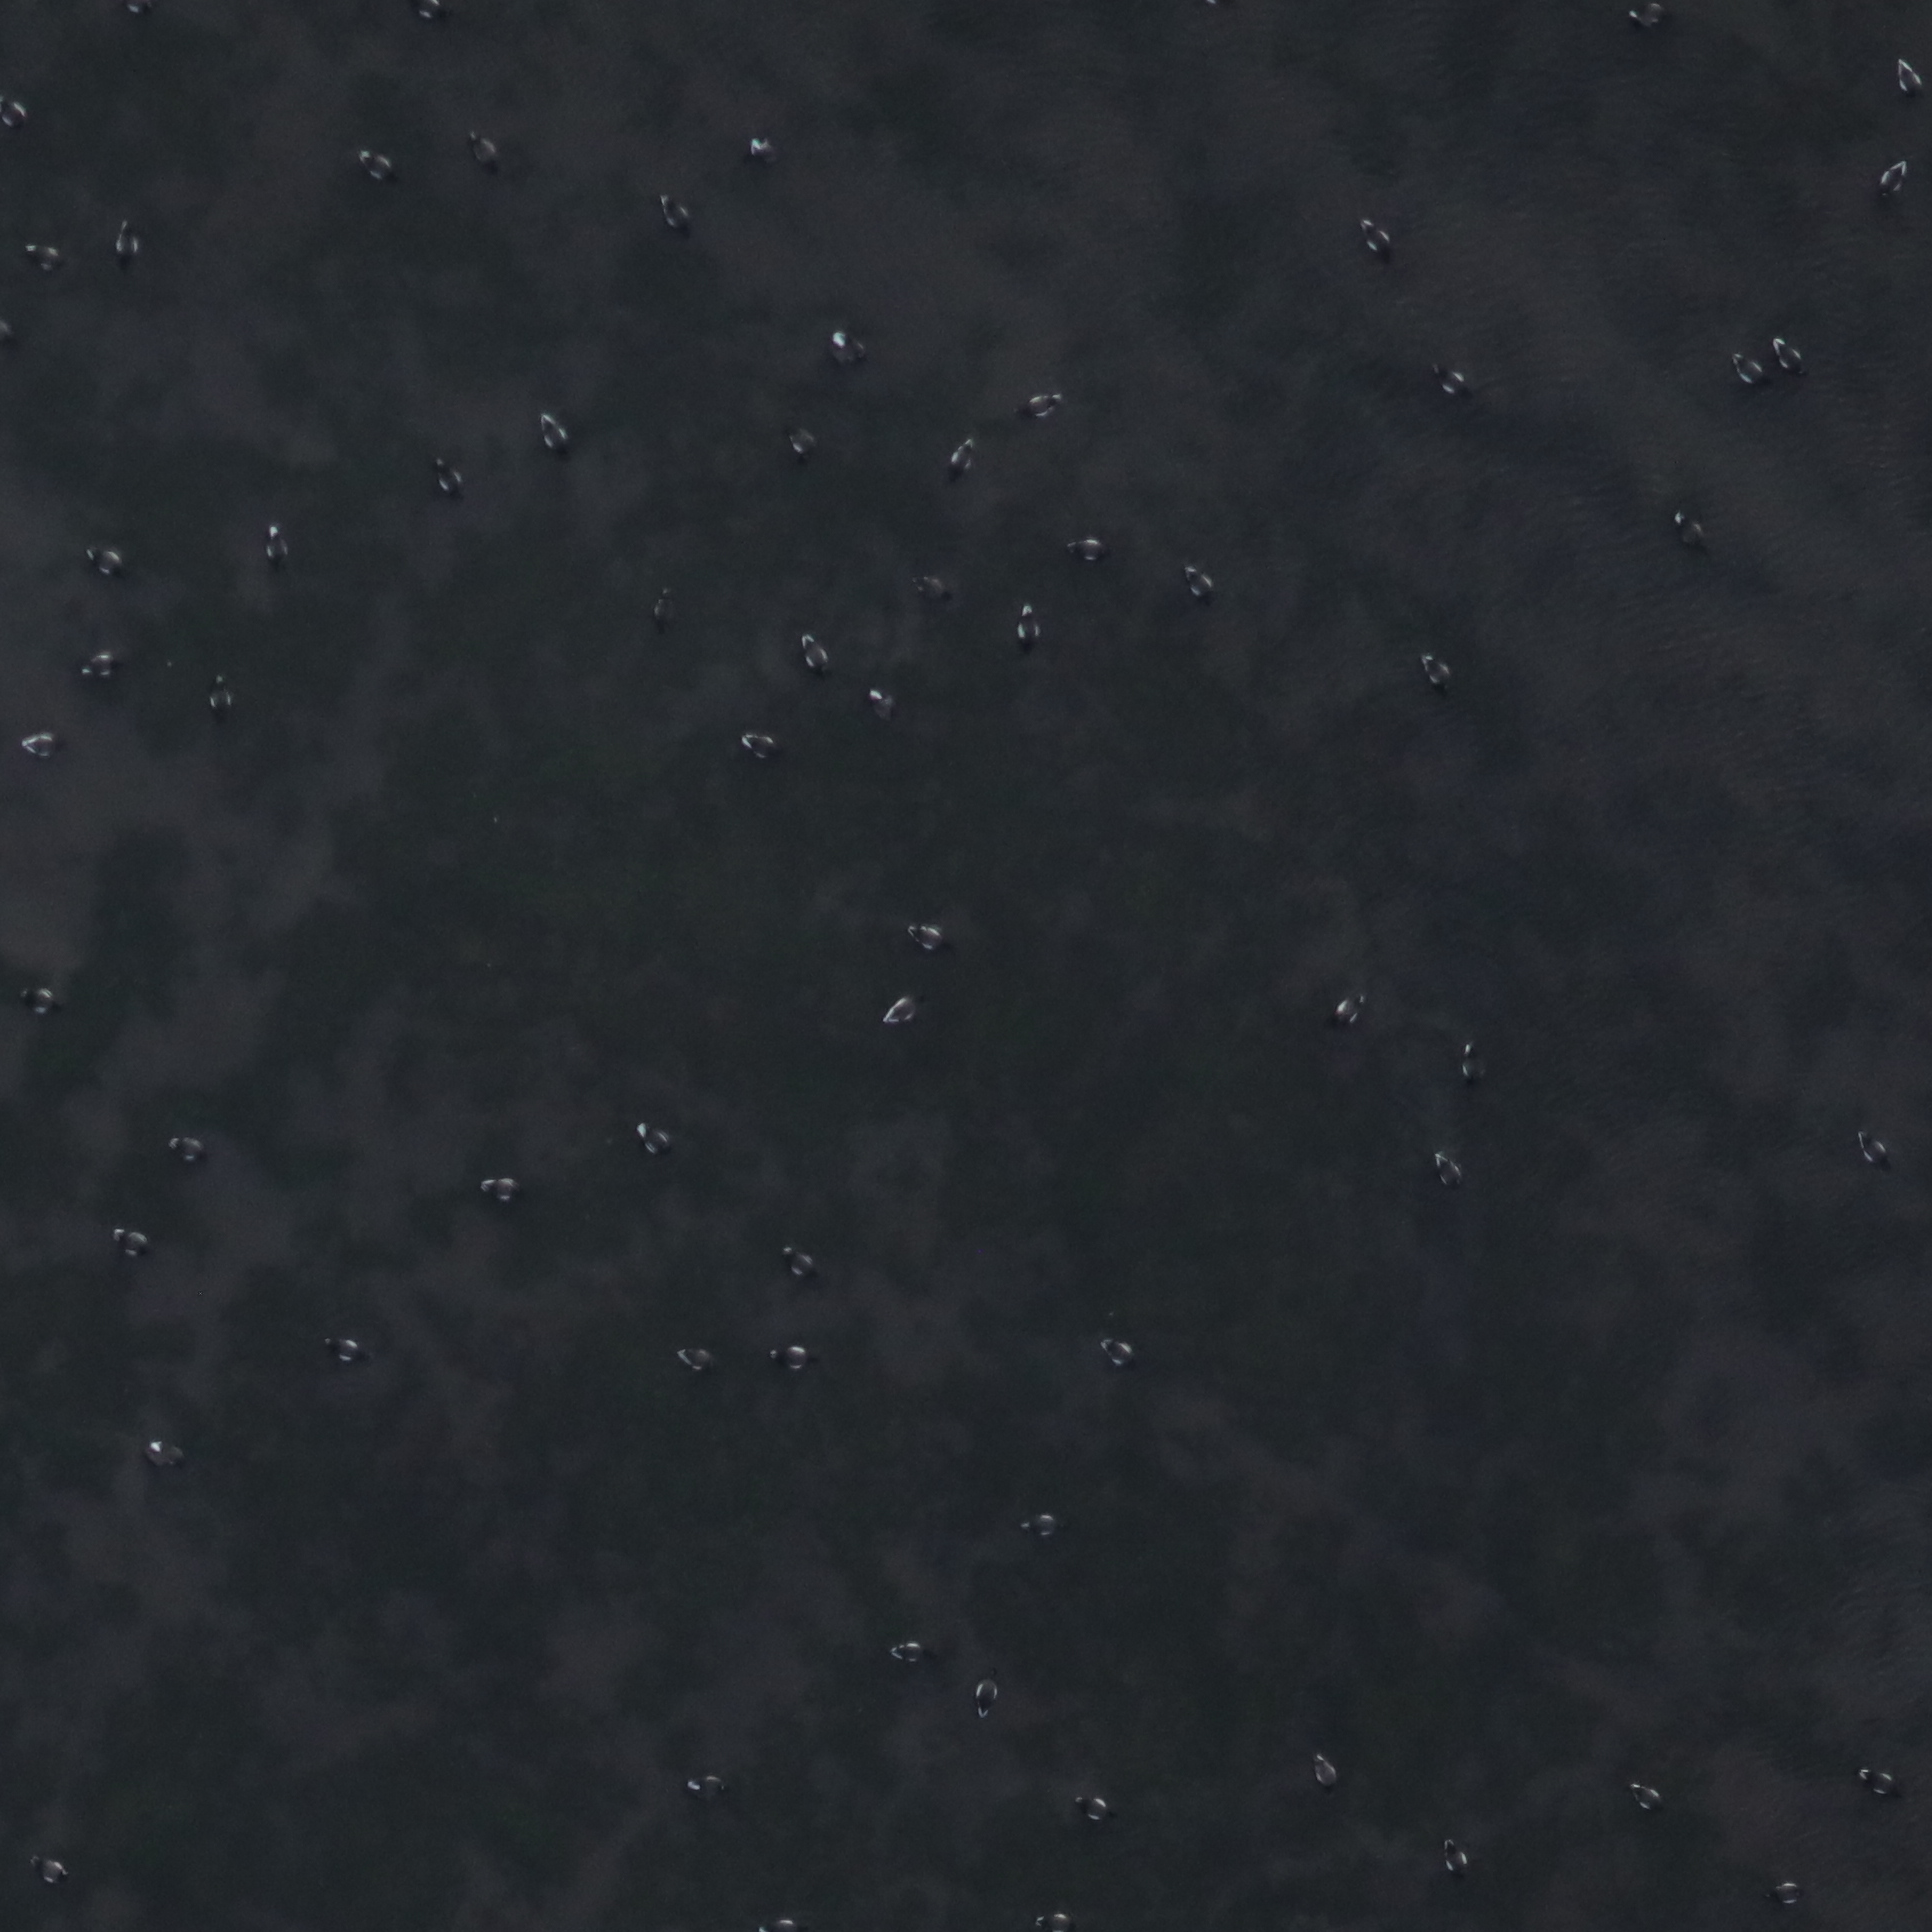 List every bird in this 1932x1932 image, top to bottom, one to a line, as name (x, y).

brant (429, 10)
brant (1650, 13)
brant (1909, 80)
brant (9, 112)
brant (483, 150)
brant (765, 150)
brant (377, 166)
brant (1893, 181)
brant (673, 215)
brant (1376, 239)
brant (125, 244)
brant (44, 257)
brant (849, 351)
brant (1783, 357)
brant (1752, 368)
brant (1453, 382)
brant (1043, 406)
brant (553, 434)
brant (798, 446)
brant (962, 457)
brant (446, 479)
brant (1689, 531)
brant (275, 548)
brant (1088, 550)
brant (107, 561)
brant (1199, 585)
brant (929, 590)
brant (663, 613)
brant (1027, 626)
brant (812, 655)
brant (100, 665)
brant (1436, 672)
brant (220, 695)
brant (879, 698)
brant (759, 747)
brant (41, 748)
brant (927, 937)
brant (39, 1000)
brant (1349, 1008)
brant (901, 1010)
brant (1469, 1065)
brant (654, 1138)
brant (1873, 1149)
brant (188, 1150)
brant (1447, 1169)
brant (500, 1189)
brant (131, 1241)
brant (799, 1263)
brant (345, 1349)
brant (1118, 1352)
brant (794, 1357)
brant (695, 1358)
brant (167, 1453)
brant (1042, 1524)
brant (910, 1651)
brant (986, 1696)
brant (1325, 1771)
brant (1880, 1781)
brant (707, 1784)
brant (1647, 1798)
brant (1096, 1809)
brant (1456, 1856)
brant (52, 1871)
brant (1787, 1894)
brant (1057, 1924)
brant (780, 1929)